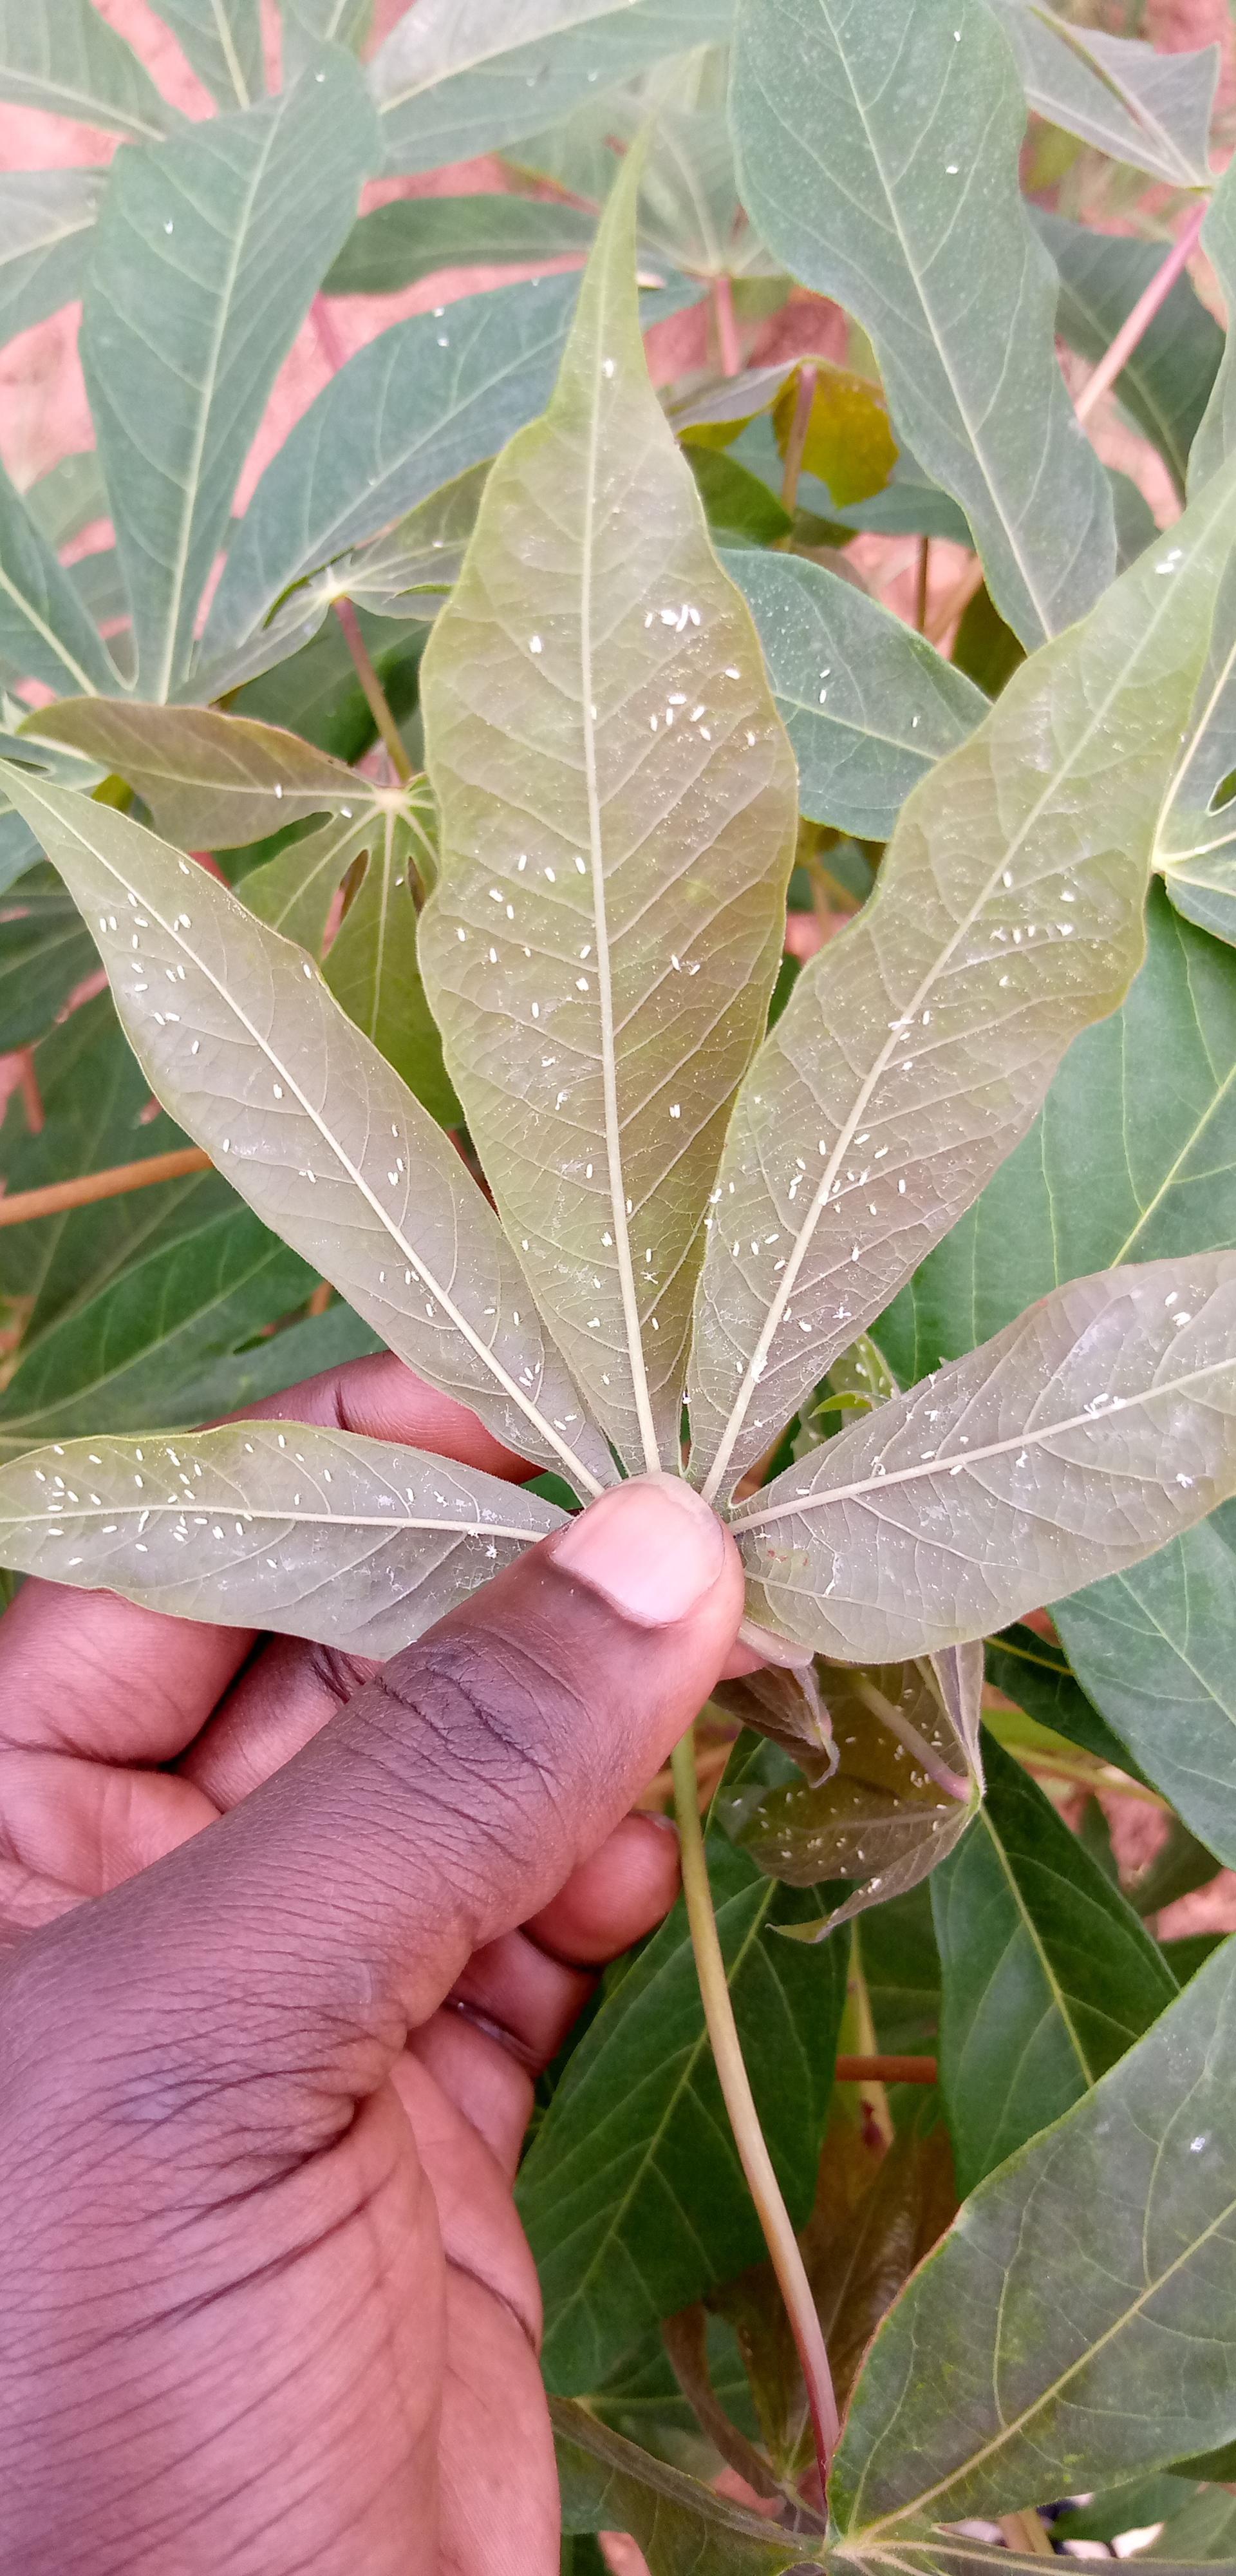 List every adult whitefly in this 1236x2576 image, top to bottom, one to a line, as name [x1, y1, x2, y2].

whitefly [1154, 535, 1192, 569]
whitefly [1145, 556, 1172, 585]
whitefly [643, 594, 715, 644]
whitefly [657, 596, 704, 637]
whitefly [631, 603, 666, 633]
whitefly [518, 629, 554, 662]
whitefly [716, 654, 751, 683]
whitefly [673, 689, 705, 723]
whitefly [579, 694, 612, 731]
whitefly [660, 696, 687, 730]
whitefly [641, 704, 674, 736]
whitefly [687, 708, 726, 743]
whitefly [733, 715, 761, 755]
whitefly [563, 838, 608, 886]
whitefly [512, 844, 545, 880]
whitefly [169, 855, 196, 882]
whitefly [539, 861, 579, 893]
whitefly [988, 865, 1038, 895]
whitefly [485, 876, 530, 927]
whitefly [1060, 879, 1090, 906]
whitefly [480, 889, 536, 927]
whitefly [123, 892, 147, 911]
whitefly [160, 904, 214, 943]
whitefly [126, 906, 152, 931]
whitefly [84, 910, 128, 941]
whitefly [1017, 910, 1046, 949]
whitefly [1048, 910, 1080, 948]
whitefly [89, 911, 131, 942]
whitefly [162, 911, 201, 941]
whitefly [442, 917, 475, 951]
whitefly [984, 921, 1024, 959]
whitefly [521, 933, 544, 961]
whitefly [127, 936, 148, 961]
whitefly [575, 940, 603, 966]
whitefly [481, 942, 507, 973]
whitefly [664, 943, 699, 985]
whitefly [164, 956, 198, 989]
whitefly [679, 959, 707, 985]
whitefly [129, 960, 151, 981]
whitefly [290, 960, 326, 984]
whitefly [159, 963, 197, 983]
whitefly [995, 967, 1022, 991]
whitefly [572, 973, 599, 1004]
whitefly [127, 983, 159, 1003]
whitefly [904, 996, 937, 1035]
whitefly [519, 997, 558, 1025]
whitefly [144, 1005, 183, 1030]
whitefly [148, 1007, 187, 1032]
whitefly [884, 1009, 933, 1048]
whitefly [180, 1040, 205, 1060]
whitefly [261, 1075, 304, 1097]
whitefly [653, 1086, 692, 1128]
whitefly [662, 1096, 695, 1132]
whitefly [384, 1113, 414, 1140]
whitefly [838, 1113, 881, 1152]
whitefly [809, 1128, 829, 1159]
whitefly [216, 1134, 243, 1160]
whitefly [870, 1138, 894, 1164]
whitefly [792, 1144, 818, 1176]
whitefly [396, 1151, 419, 1175]
whitefly [570, 1155, 597, 1183]
whitefly [294, 1159, 328, 1183]
whitefly [835, 1164, 866, 1190]
whitefly [855, 1164, 885, 1193]
whitefly [773, 1165, 810, 1208]
whitefly [384, 1168, 411, 1193]
whitefly [824, 1173, 855, 1198]
whitefly [895, 1175, 916, 1206]
whitefly [857, 1187, 881, 1226]
whitefly [818, 1190, 849, 1225]
whitefly [618, 1191, 648, 1224]
whitefly [750, 1217, 780, 1249]
whitefly [589, 1229, 611, 1253]
whitefly [514, 1231, 538, 1251]
whitefly [741, 1231, 765, 1260]
whitefly [633, 1238, 666, 1273]
whitefly [727, 1238, 747, 1262]
whitefly [845, 1240, 867, 1267]
whitefly [763, 1246, 787, 1277]
whitefly [389, 1262, 436, 1287]
whitefly [398, 1263, 432, 1285]
whitefly [586, 1273, 615, 1306]
whitefly [1151, 1287, 1183, 1314]
whitefly [771, 1289, 799, 1329]
whitefly [418, 1302, 446, 1323]
whitefly [481, 1302, 514, 1327]
whitefly [1156, 1302, 1206, 1336]
whitefly [579, 1308, 606, 1338]
whitefly [506, 1311, 533, 1331]
whitefly [643, 1312, 668, 1341]
whitefly [785, 1313, 821, 1341]
whitefly [726, 1352, 767, 1387]
whitefly [512, 1363, 548, 1392]
whitefly [514, 1365, 552, 1393]
whitefly [599, 1368, 624, 1399]
whitefly [1081, 1385, 1115, 1414]
whitefly [554, 1406, 593, 1435]
whitefly [551, 1411, 582, 1439]
whitefly [267, 1421, 292, 1452]
whitefly [233, 1435, 256, 1460]
whitefly [159, 1441, 189, 1472]
whitefly [908, 1441, 939, 1470]
whitefly [46, 1442, 67, 1462]
whitefly [284, 1443, 314, 1473]
whitefly [77, 1444, 103, 1467]
whitefly [128, 1444, 148, 1468]
whitefly [15, 1455, 47, 1486]
whitefly [940, 1456, 964, 1484]
whitefly [184, 1459, 214, 1484]
whitefly [319, 1463, 346, 1492]
whitefly [127, 1467, 145, 1495]
whitefly [169, 1467, 200, 1499]
whitefly [47, 1468, 80, 1508]
whitefly [776, 1472, 818, 1508]
whitefly [398, 1479, 428, 1512]
whitefly [155, 1480, 208, 1505]
whitefly [288, 1486, 309, 1519]
whitefly [84, 1488, 102, 1511]
whitefly [36, 1495, 62, 1524]
whitefly [128, 1501, 156, 1535]
whitefly [236, 1504, 261, 1531]
whitefly [167, 1505, 190, 1546]
whitefly [184, 1505, 211, 1533]
whitefly [228, 1518, 253, 1543]
whitefly [36, 1520, 62, 1539]
whitefly [207, 1522, 229, 1544]
whitefly [92, 1523, 115, 1540]
whitefly [131, 1539, 152, 1564]
whitefly [60, 1550, 91, 1577]
whitefly [265, 1551, 295, 1575]